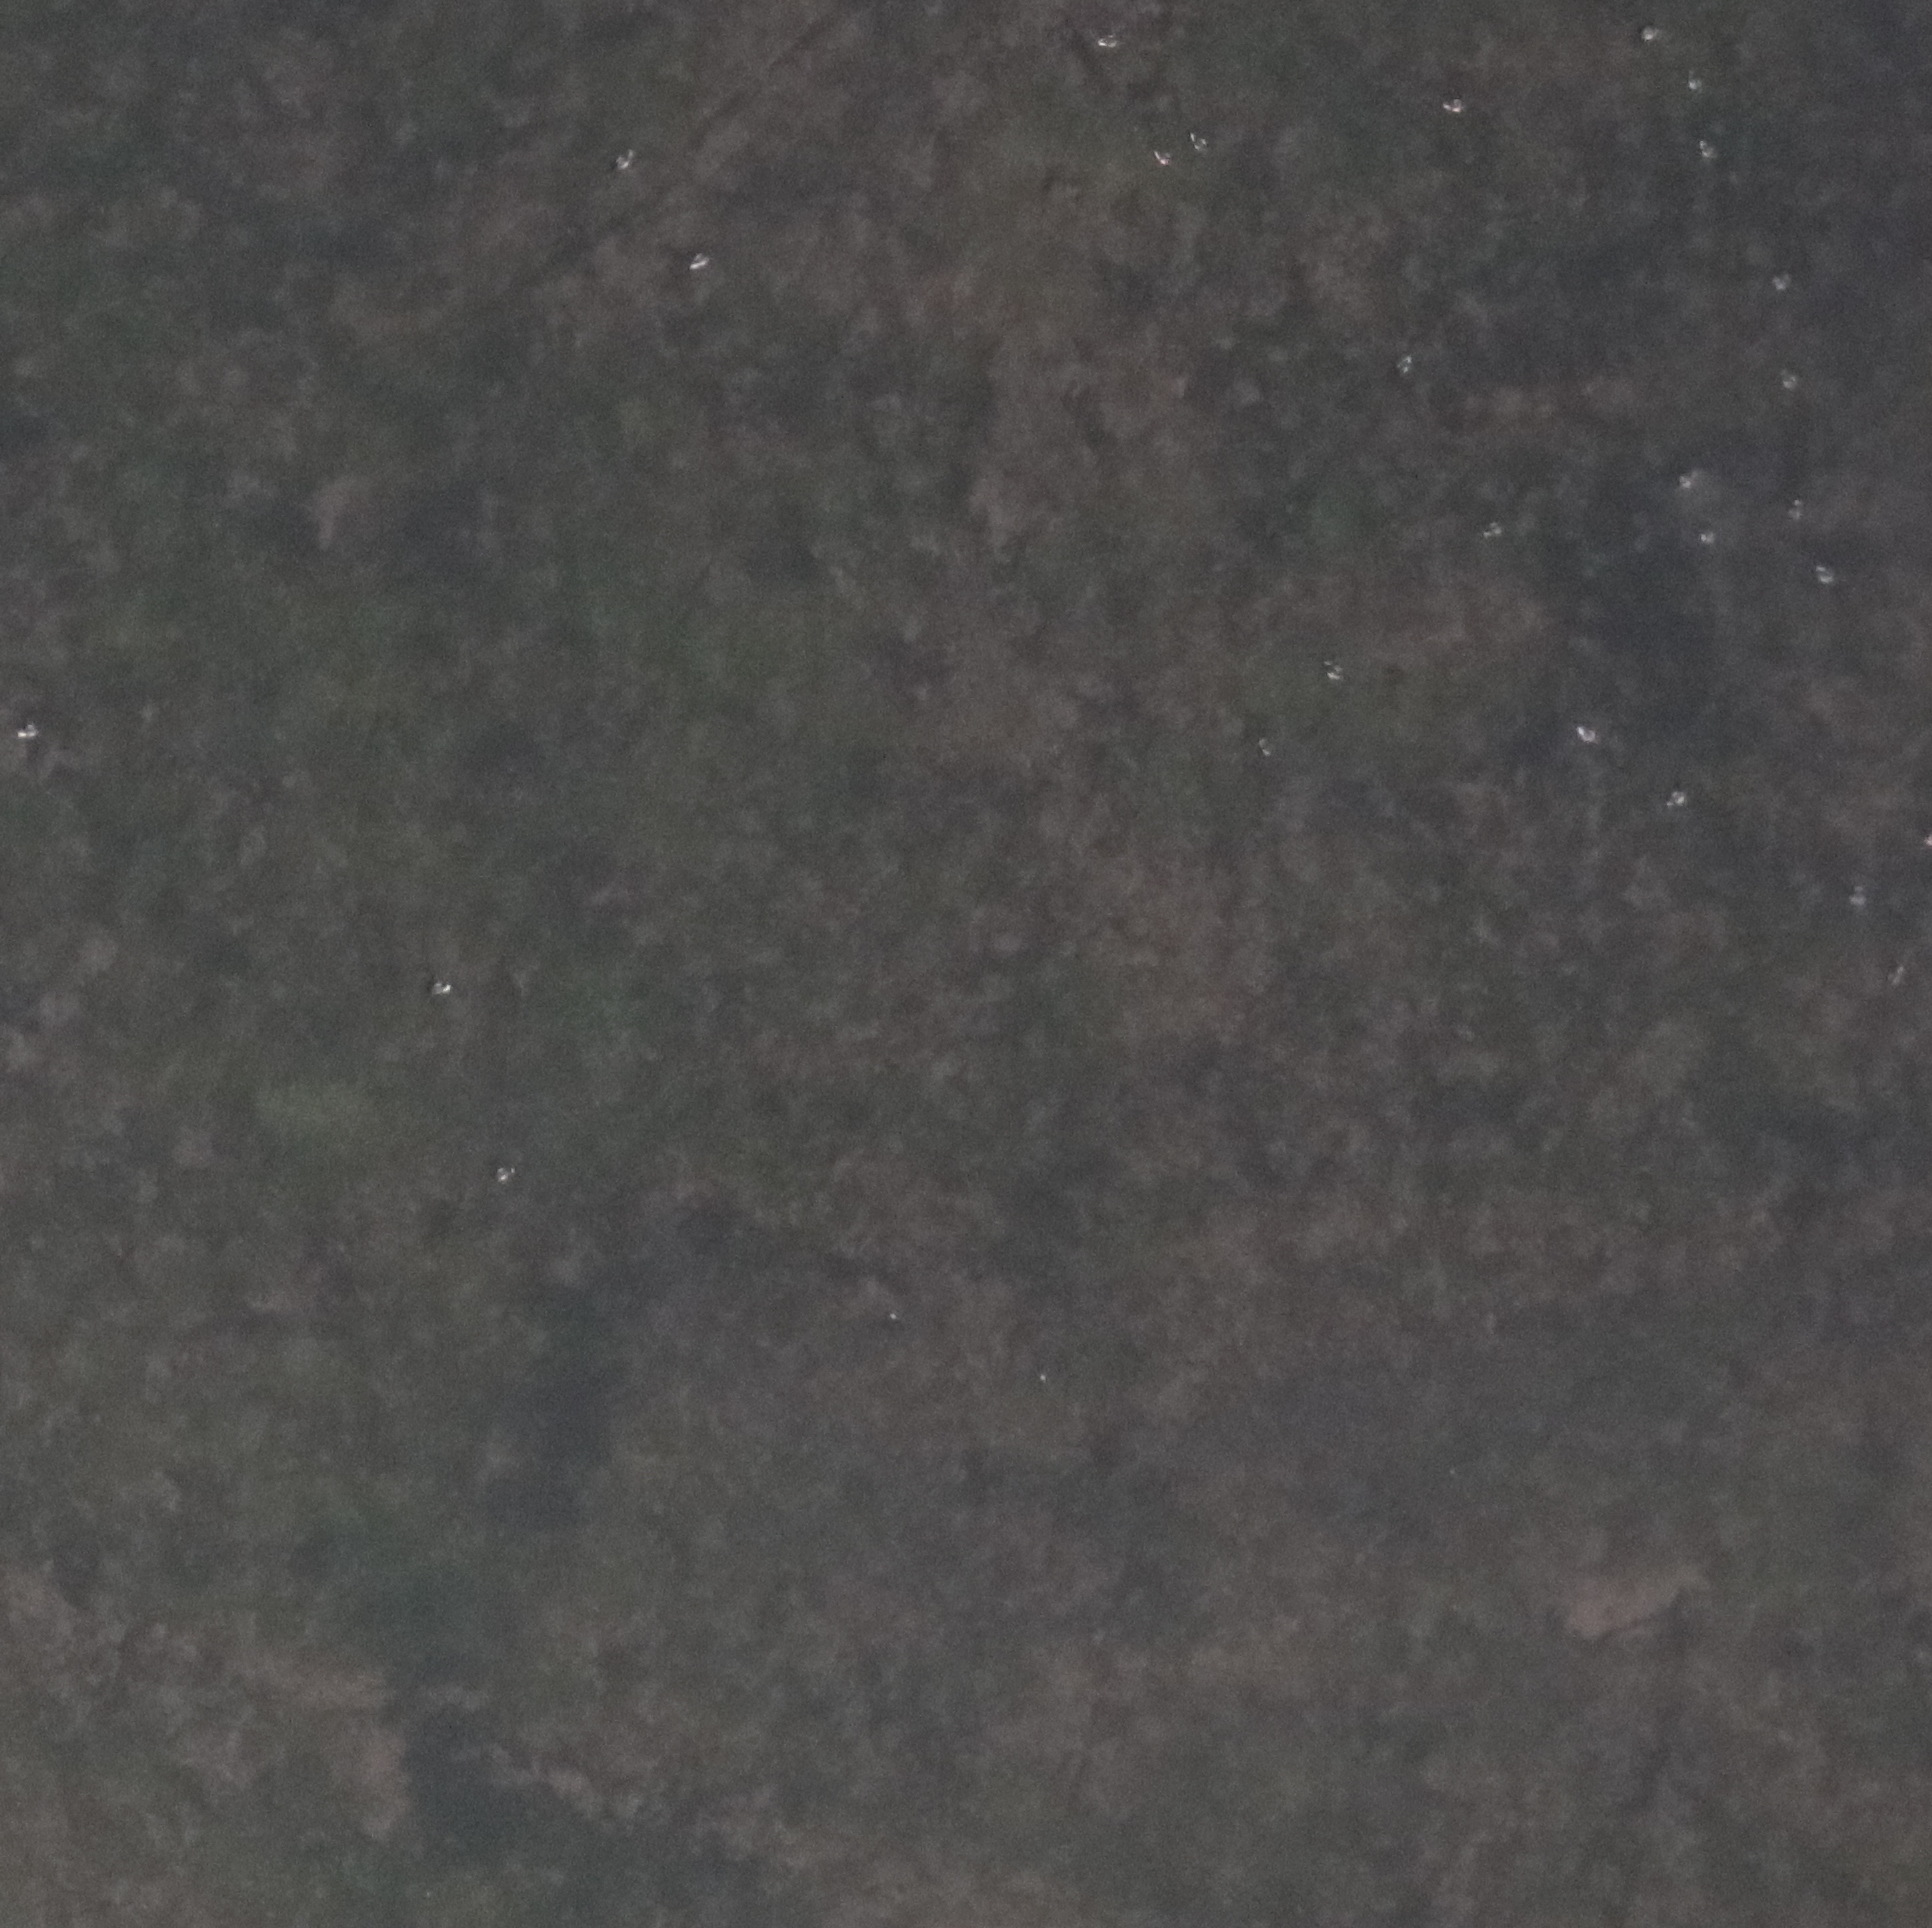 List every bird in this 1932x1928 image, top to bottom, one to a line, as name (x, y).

brant (1653, 31)
brant (1106, 38)
brant (1697, 90)
brant (1454, 105)
brant (1199, 143)
brant (1709, 154)
brant (1165, 160)
brant (622, 162)
brant (701, 260)
brant (1783, 286)
brant (1402, 369)
brant (1786, 376)
brant (1692, 480)
brant (1792, 511)
brant (1492, 528)
brant (1704, 535)
brant (1824, 575)
brant (1335, 670)
brant (26, 729)
brant (1586, 734)
brant (1266, 747)
brant (1675, 797)
brant (1858, 899)
brant (1901, 982)
brant (438, 989)
brant (500, 1178)